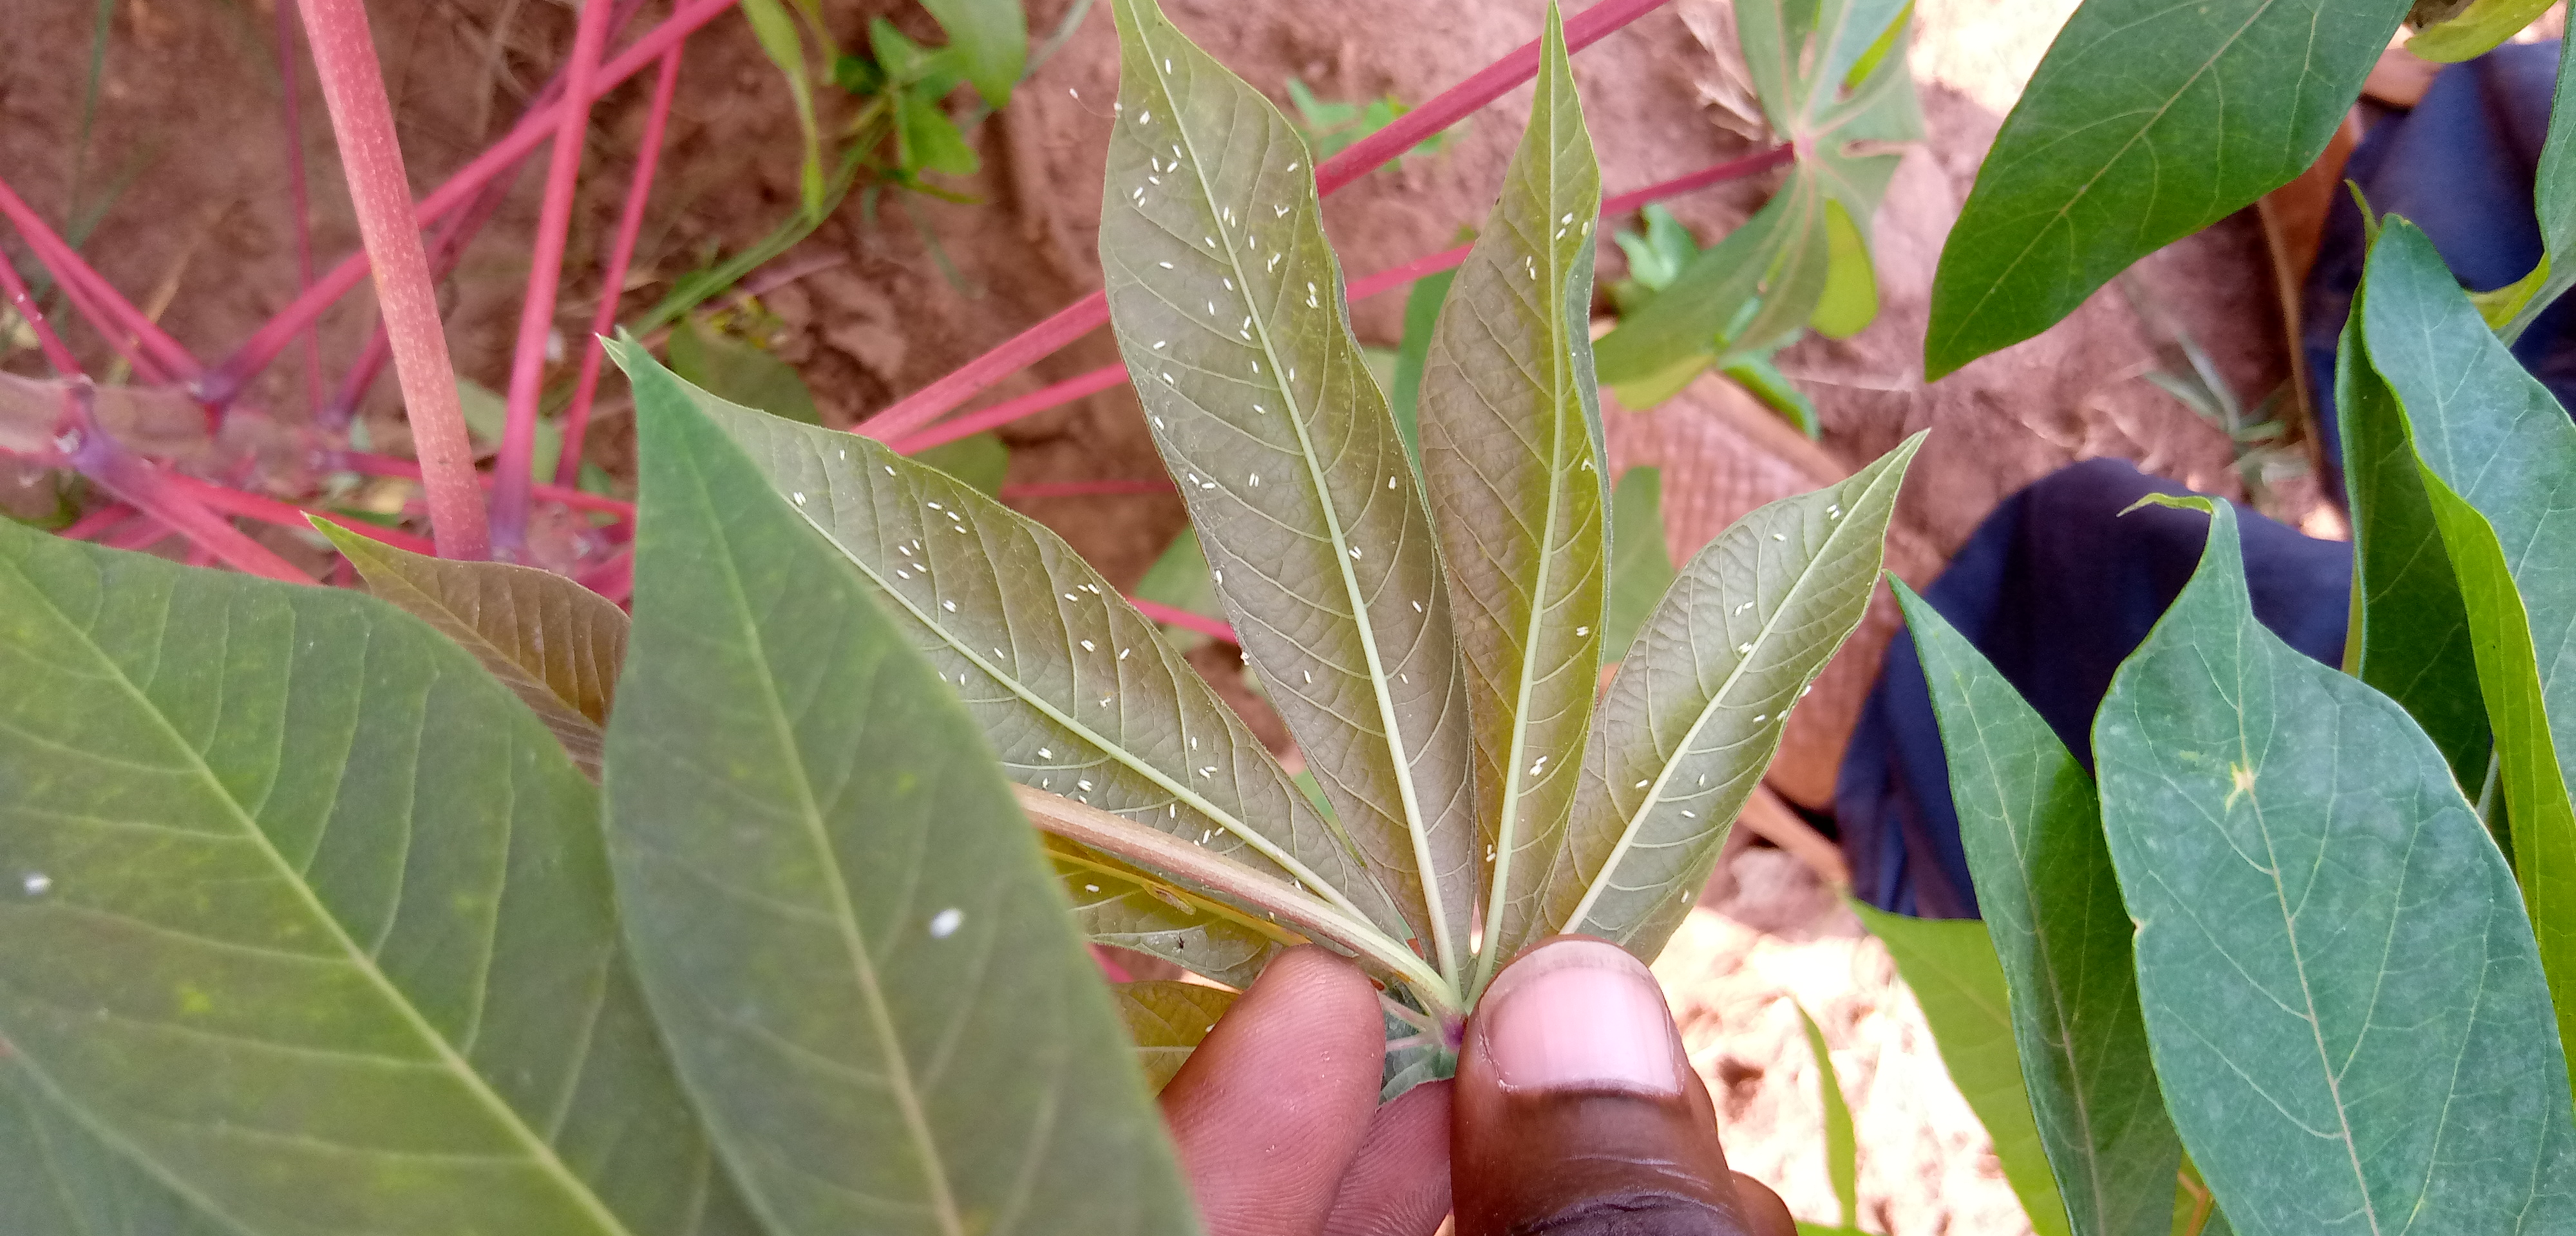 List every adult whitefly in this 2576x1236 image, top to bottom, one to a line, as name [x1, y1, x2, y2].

whitefly [1163, 57, 1173, 75]
whitefly [1068, 85, 1079, 100]
whitefly [1112, 101, 1123, 113]
whitefly [1138, 109, 1152, 126]
whitefly [1171, 144, 1186, 159]
whitefly [1148, 156, 1162, 173]
whitefly [1166, 160, 1182, 174]
whitefly [1284, 161, 1300, 174]
whitefly [1146, 174, 1162, 186]
whitefly [1132, 186, 1144, 201]
whitefly [1137, 195, 1147, 211]
whitefly [1272, 201, 1291, 218]
whitefly [1221, 204, 1229, 223]
whitefly [1560, 212, 1575, 227]
whitefly [1229, 214, 1238, 229]
whitefly [1578, 220, 1591, 237]
whitefly [1554, 227, 1568, 242]
whitefly [1247, 234, 1260, 252]
whitefly [1203, 236, 1217, 250]
whitefly [1271, 251, 1282, 267]
whitefly [1524, 254, 1534, 268]
whitefly [1265, 258, 1273, 274]
whitefly [1157, 260, 1175, 270]
whitefly [1528, 267, 1539, 282]
whitefly [1222, 277, 1235, 294]
whitefly [1305, 281, 1320, 295]
whitefly [1311, 295, 1322, 308]
whitefly [1305, 297, 1314, 309]
whitefly [1207, 299, 1217, 319]
whitefly [1241, 314, 1253, 332]
whitefly [1238, 328, 1254, 342]
whitefly [1150, 339, 1168, 352]
whitefly [1250, 360, 1261, 375]
whitefly [1287, 366, 1299, 384]
whitefly [1160, 370, 1176, 385]
whitefly [1250, 403, 1269, 417]
whitefly [1153, 415, 1166, 431]
whitefly [837, 446, 848, 462]
whitefly [1578, 456, 1597, 474]
whitefly [882, 463, 898, 478]
whitefly [1247, 470, 1254, 489]
whitefly [1186, 471, 1199, 486]
whitefly [1254, 474, 1261, 490]
whitefly [1387, 474, 1399, 492]
whitefly [1200, 482, 1217, 491]
whitefly [792, 491, 803, 507]
whitefly [797, 491, 808, 505]
whitefly [926, 500, 942, 512]
whitefly [1826, 503, 1837, 513]
whitefly [1830, 509, 1840, 522]
whitefly [947, 510, 961, 523]
whitefly [952, 525, 967, 536]
whitefly [1771, 532, 1786, 543]
whitefly [912, 538, 920, 552]
whitefly [896, 544, 912, 559]
whitefly [1353, 545, 1364, 557]
whitefly [1347, 548, 1361, 561]
whitefly [912, 563, 927, 575]
whitefly [1215, 566, 1224, 586]
whitefly [895, 568, 910, 581]
whitefly [1086, 583, 1100, 596]
whitefly [1076, 583, 1089, 593]
whitefly [1063, 592, 1079, 603]
whitefly [945, 599, 956, 608]
whitefly [1410, 599, 1423, 615]
whitefly [1743, 600, 1755, 611]
whitefly [942, 603, 956, 614]
whitefly [1732, 603, 1742, 617]
whitefly [1575, 626, 1589, 632]
whitefly [1576, 630, 1589, 637]
whitefly [1079, 637, 1096, 653]
whitefly [1739, 641, 1749, 651]
whitefly [1741, 643, 1752, 654]
whitefly [1116, 645, 1130, 662]
whitefly [991, 646, 1005, 661]
whitefly [1238, 650, 1251, 668]
whitefly [1302, 669, 1315, 686]
whitefly [938, 670, 947, 684]
whitefly [958, 671, 968, 689]
whitefly [1398, 671, 1412, 686]
whitefly [1800, 684, 1812, 699]
whitefly [1098, 695, 1113, 711]
whitefly [1776, 707, 1786, 724]
whitefly [1750, 711, 1765, 726]
whitefly [1189, 734, 1198, 753]
whitefly [1040, 746, 1053, 756]
whitefly [1036, 750, 1052, 760]
whitefly [1534, 753, 1548, 765]
whitefly [1204, 765, 1218, 773]
whitefly [1528, 765, 1544, 778]
whitefly [1197, 767, 1211, 780]
whitefly [1696, 772, 1706, 788]
whitefly [1039, 776, 1050, 791]
whitefly [1633, 777, 1649, 791]
whitefly [1080, 779, 1094, 787]
whitefly [1076, 781, 1092, 793]
whitefly [1077, 794, 1088, 805]
whitefly [1167, 802, 1179, 820]
whitefly [1678, 809, 1698, 821]
whitefly [1213, 825, 1226, 838]
whitefly [1201, 827, 1211, 844]
whitefly [1192, 839, 1201, 847]
whitefly [1486, 843, 1494, 855]
whitefly [1485, 852, 1497, 863]
whitefly [21, 872, 55, 897]
whitefly [1293, 878, 1303, 890]
whitefly [1082, 882, 1101, 895]
whitefly [1678, 887, 1689, 905]
whitefly [924, 900, 971, 943]